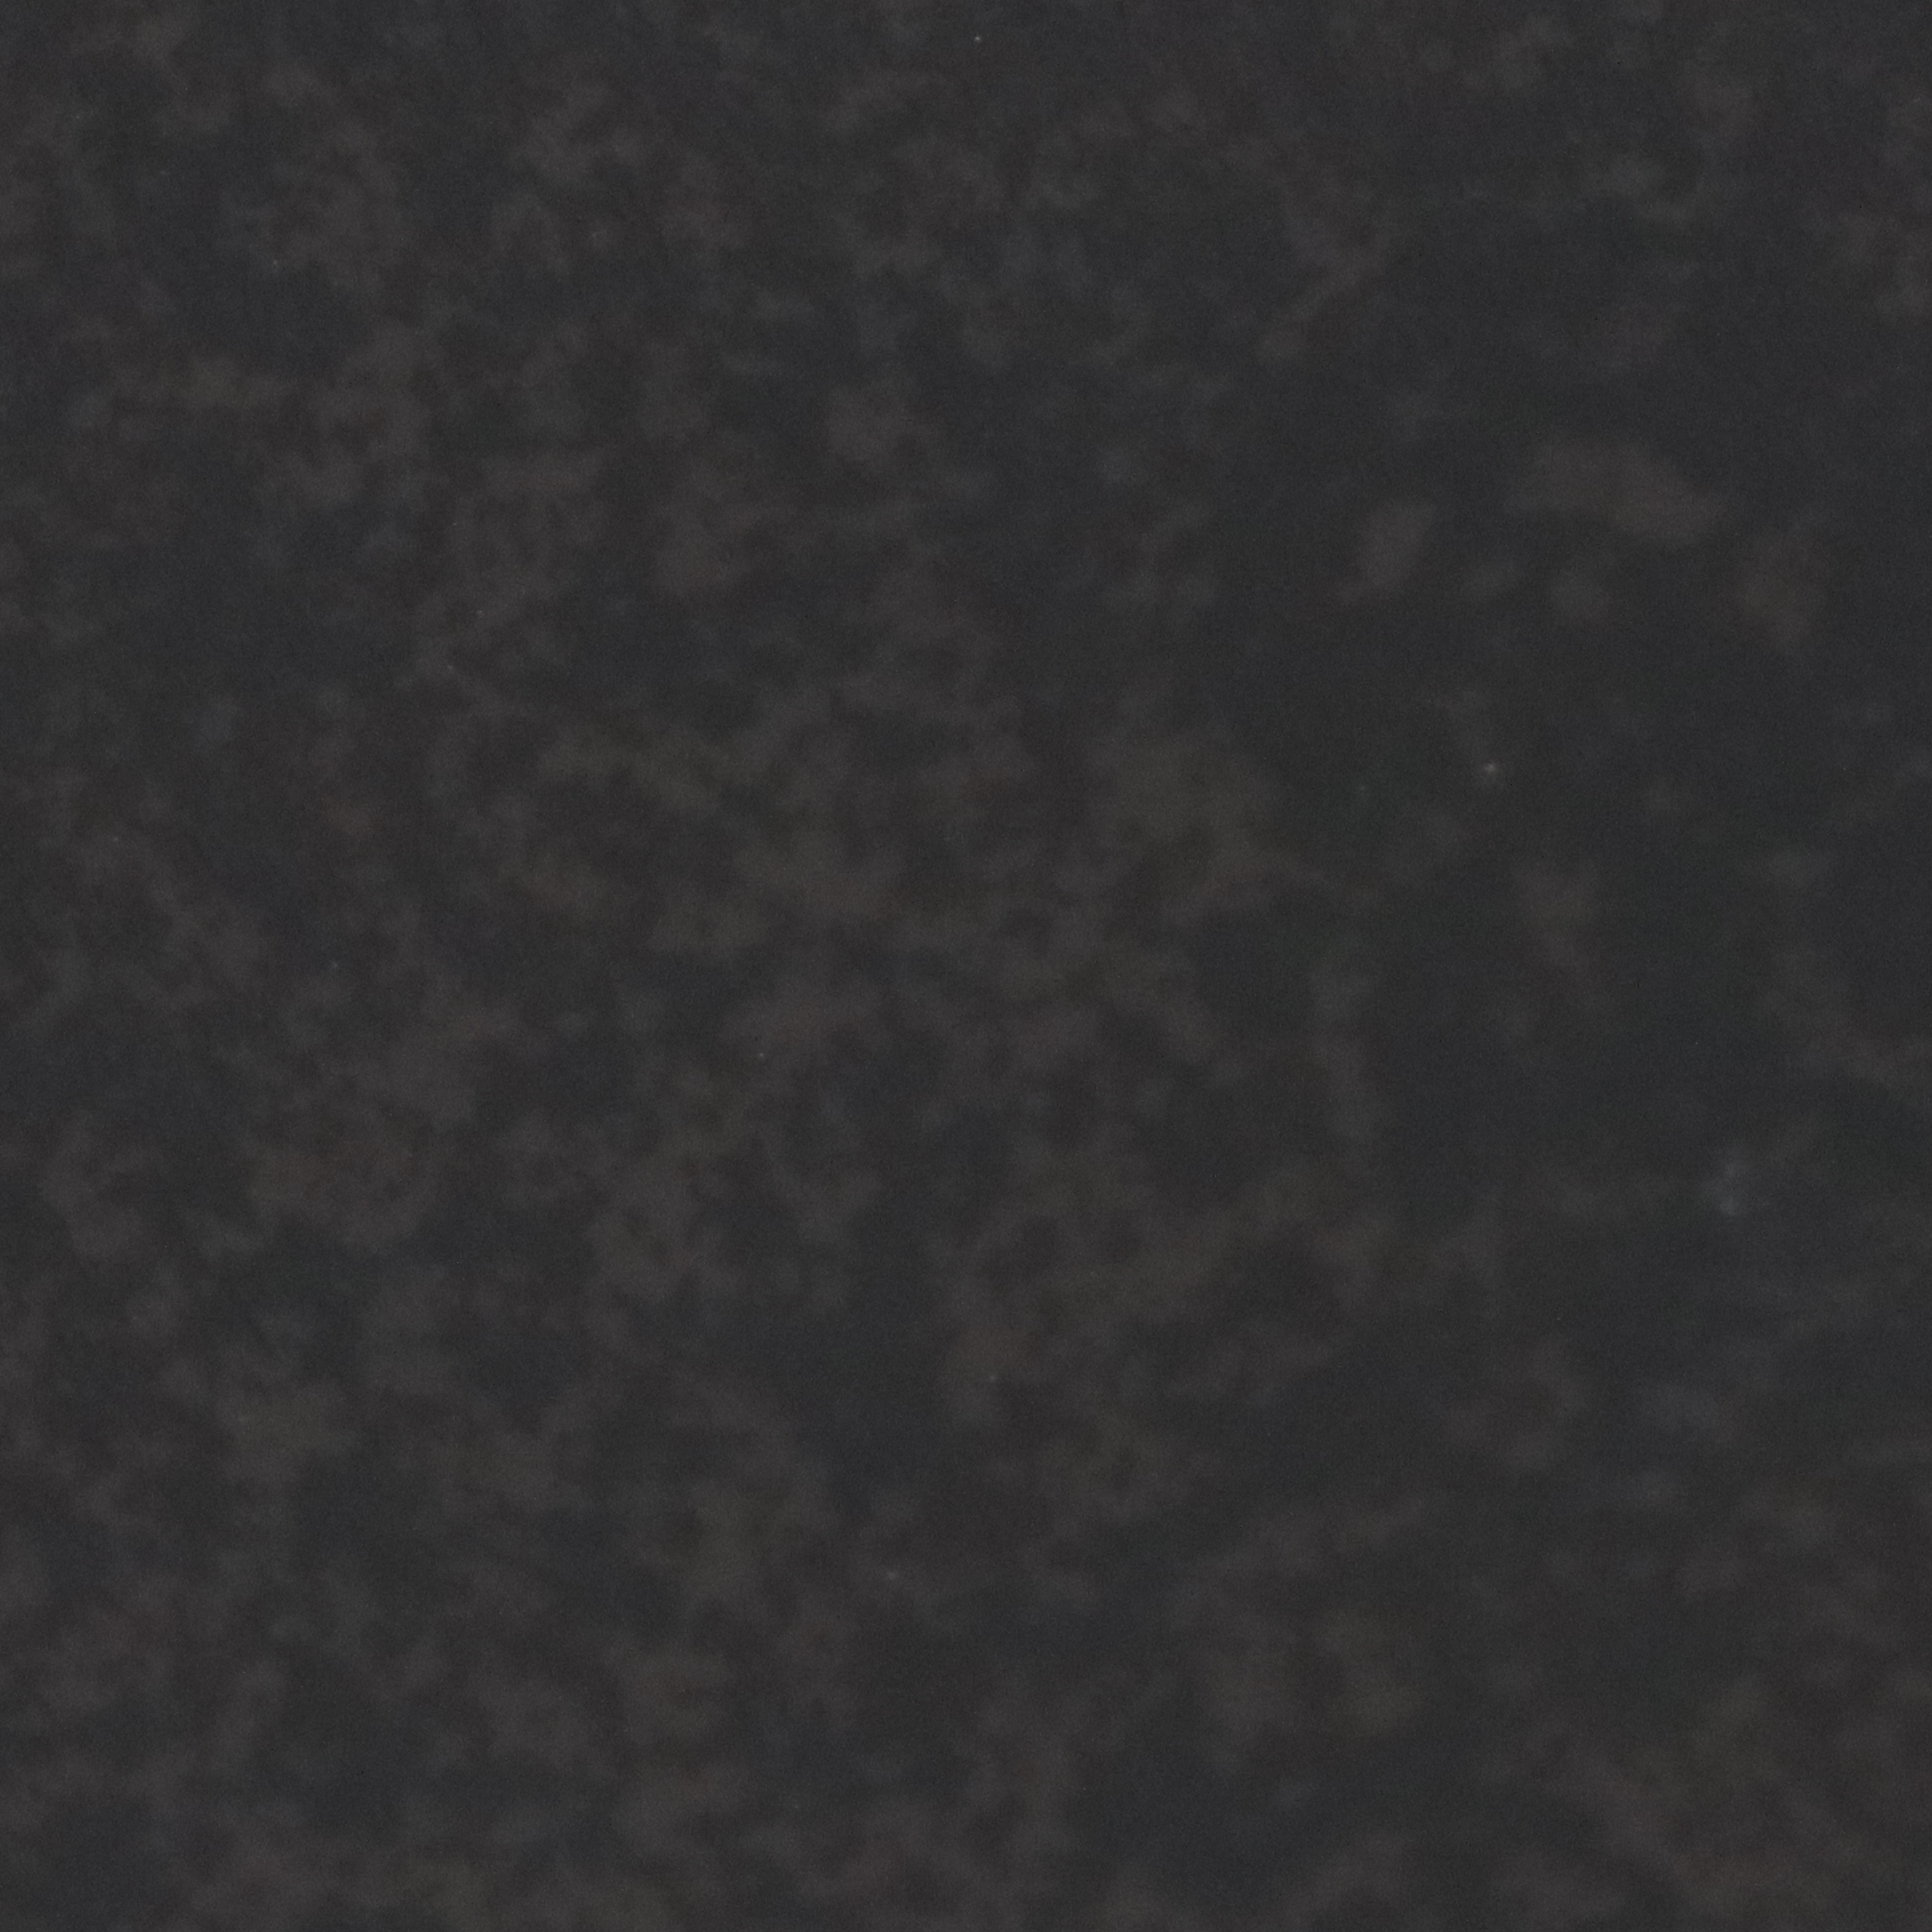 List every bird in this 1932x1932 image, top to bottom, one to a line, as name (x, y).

None